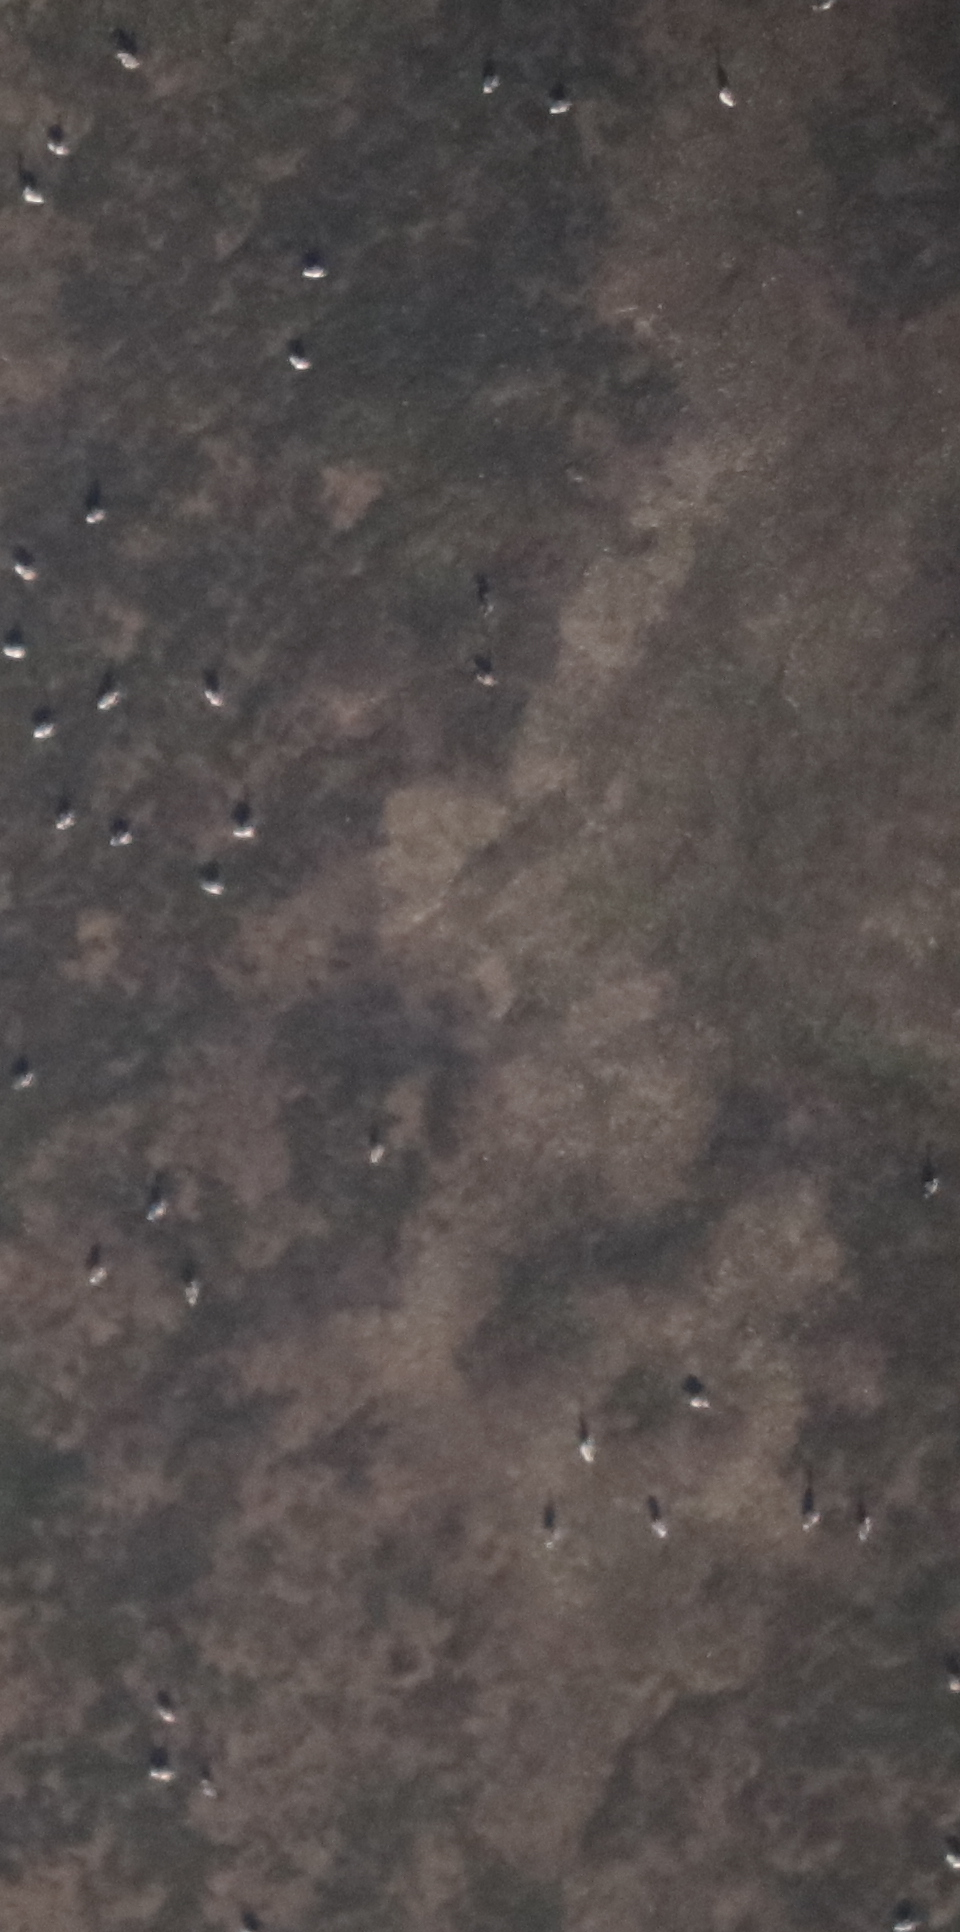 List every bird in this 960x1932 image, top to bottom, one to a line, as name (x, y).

brant (824, 5)
brant (127, 60)
brant (483, 87)
brant (726, 98)
brant (559, 109)
brant (61, 144)
brant (31, 196)
brant (313, 271)
brant (296, 357)
brant (93, 517)
brant (31, 572)
brant (482, 611)
brant (18, 649)
brant (484, 677)
brant (114, 698)
brant (212, 702)
brant (44, 732)
brant (62, 819)
brant (244, 835)
brant (122, 841)
brant (210, 893)
brant (30, 1077)
brant (383, 1156)
brant (931, 1186)
brant (158, 1211)
brant (94, 1273)
brant (188, 1287)
brant (697, 1396)
brant (590, 1451)
brant (819, 1524)
brant (660, 1529)
brant (865, 1530)
brant (544, 1538)
brant (959, 1680)
brant (170, 1713)
brant (168, 1776)
brant (214, 1795)
brant (950, 1858)
brant (910, 1920)